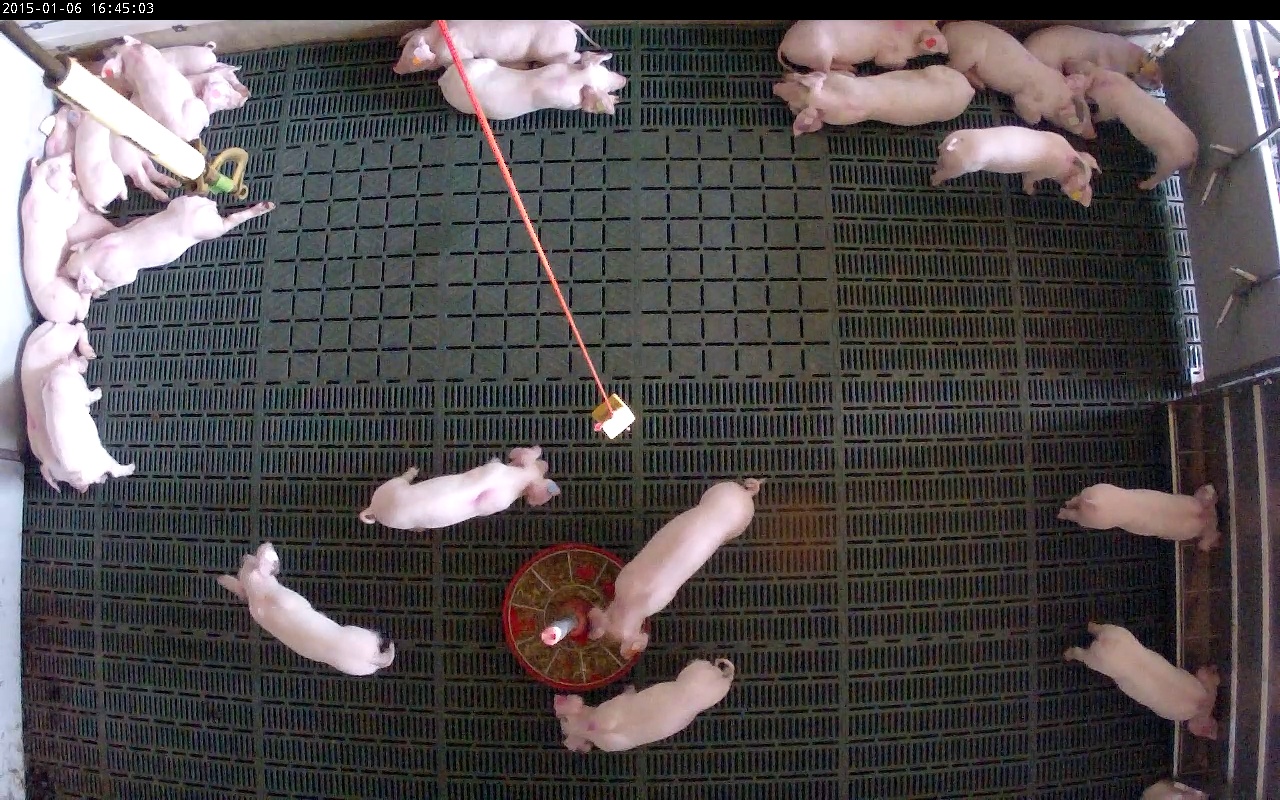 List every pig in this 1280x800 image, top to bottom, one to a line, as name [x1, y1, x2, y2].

pig [777, 20, 950, 73]
pig [392, 21, 602, 77]
pig [940, 21, 1098, 139]
pig [1023, 27, 1164, 90]
pig [99, 34, 210, 141]
pig [79, 41, 253, 99]
pig [1063, 48, 1198, 190]
pig [438, 51, 627, 121]
pig [773, 64, 978, 135]
pig [110, 65, 247, 202]
pig [37, 103, 147, 244]
pig [74, 115, 128, 214]
pig [929, 125, 1101, 207]
pig [19, 148, 93, 322]
pig [58, 196, 276, 298]
pig [20, 321, 97, 493]
pig [38, 353, 132, 486]
pig [358, 443, 561, 531]
pig [590, 481, 764, 659]
pig [1059, 485, 1219, 549]
pig [215, 541, 394, 676]
pig [1065, 620, 1226, 741]
pig [553, 658, 738, 752]